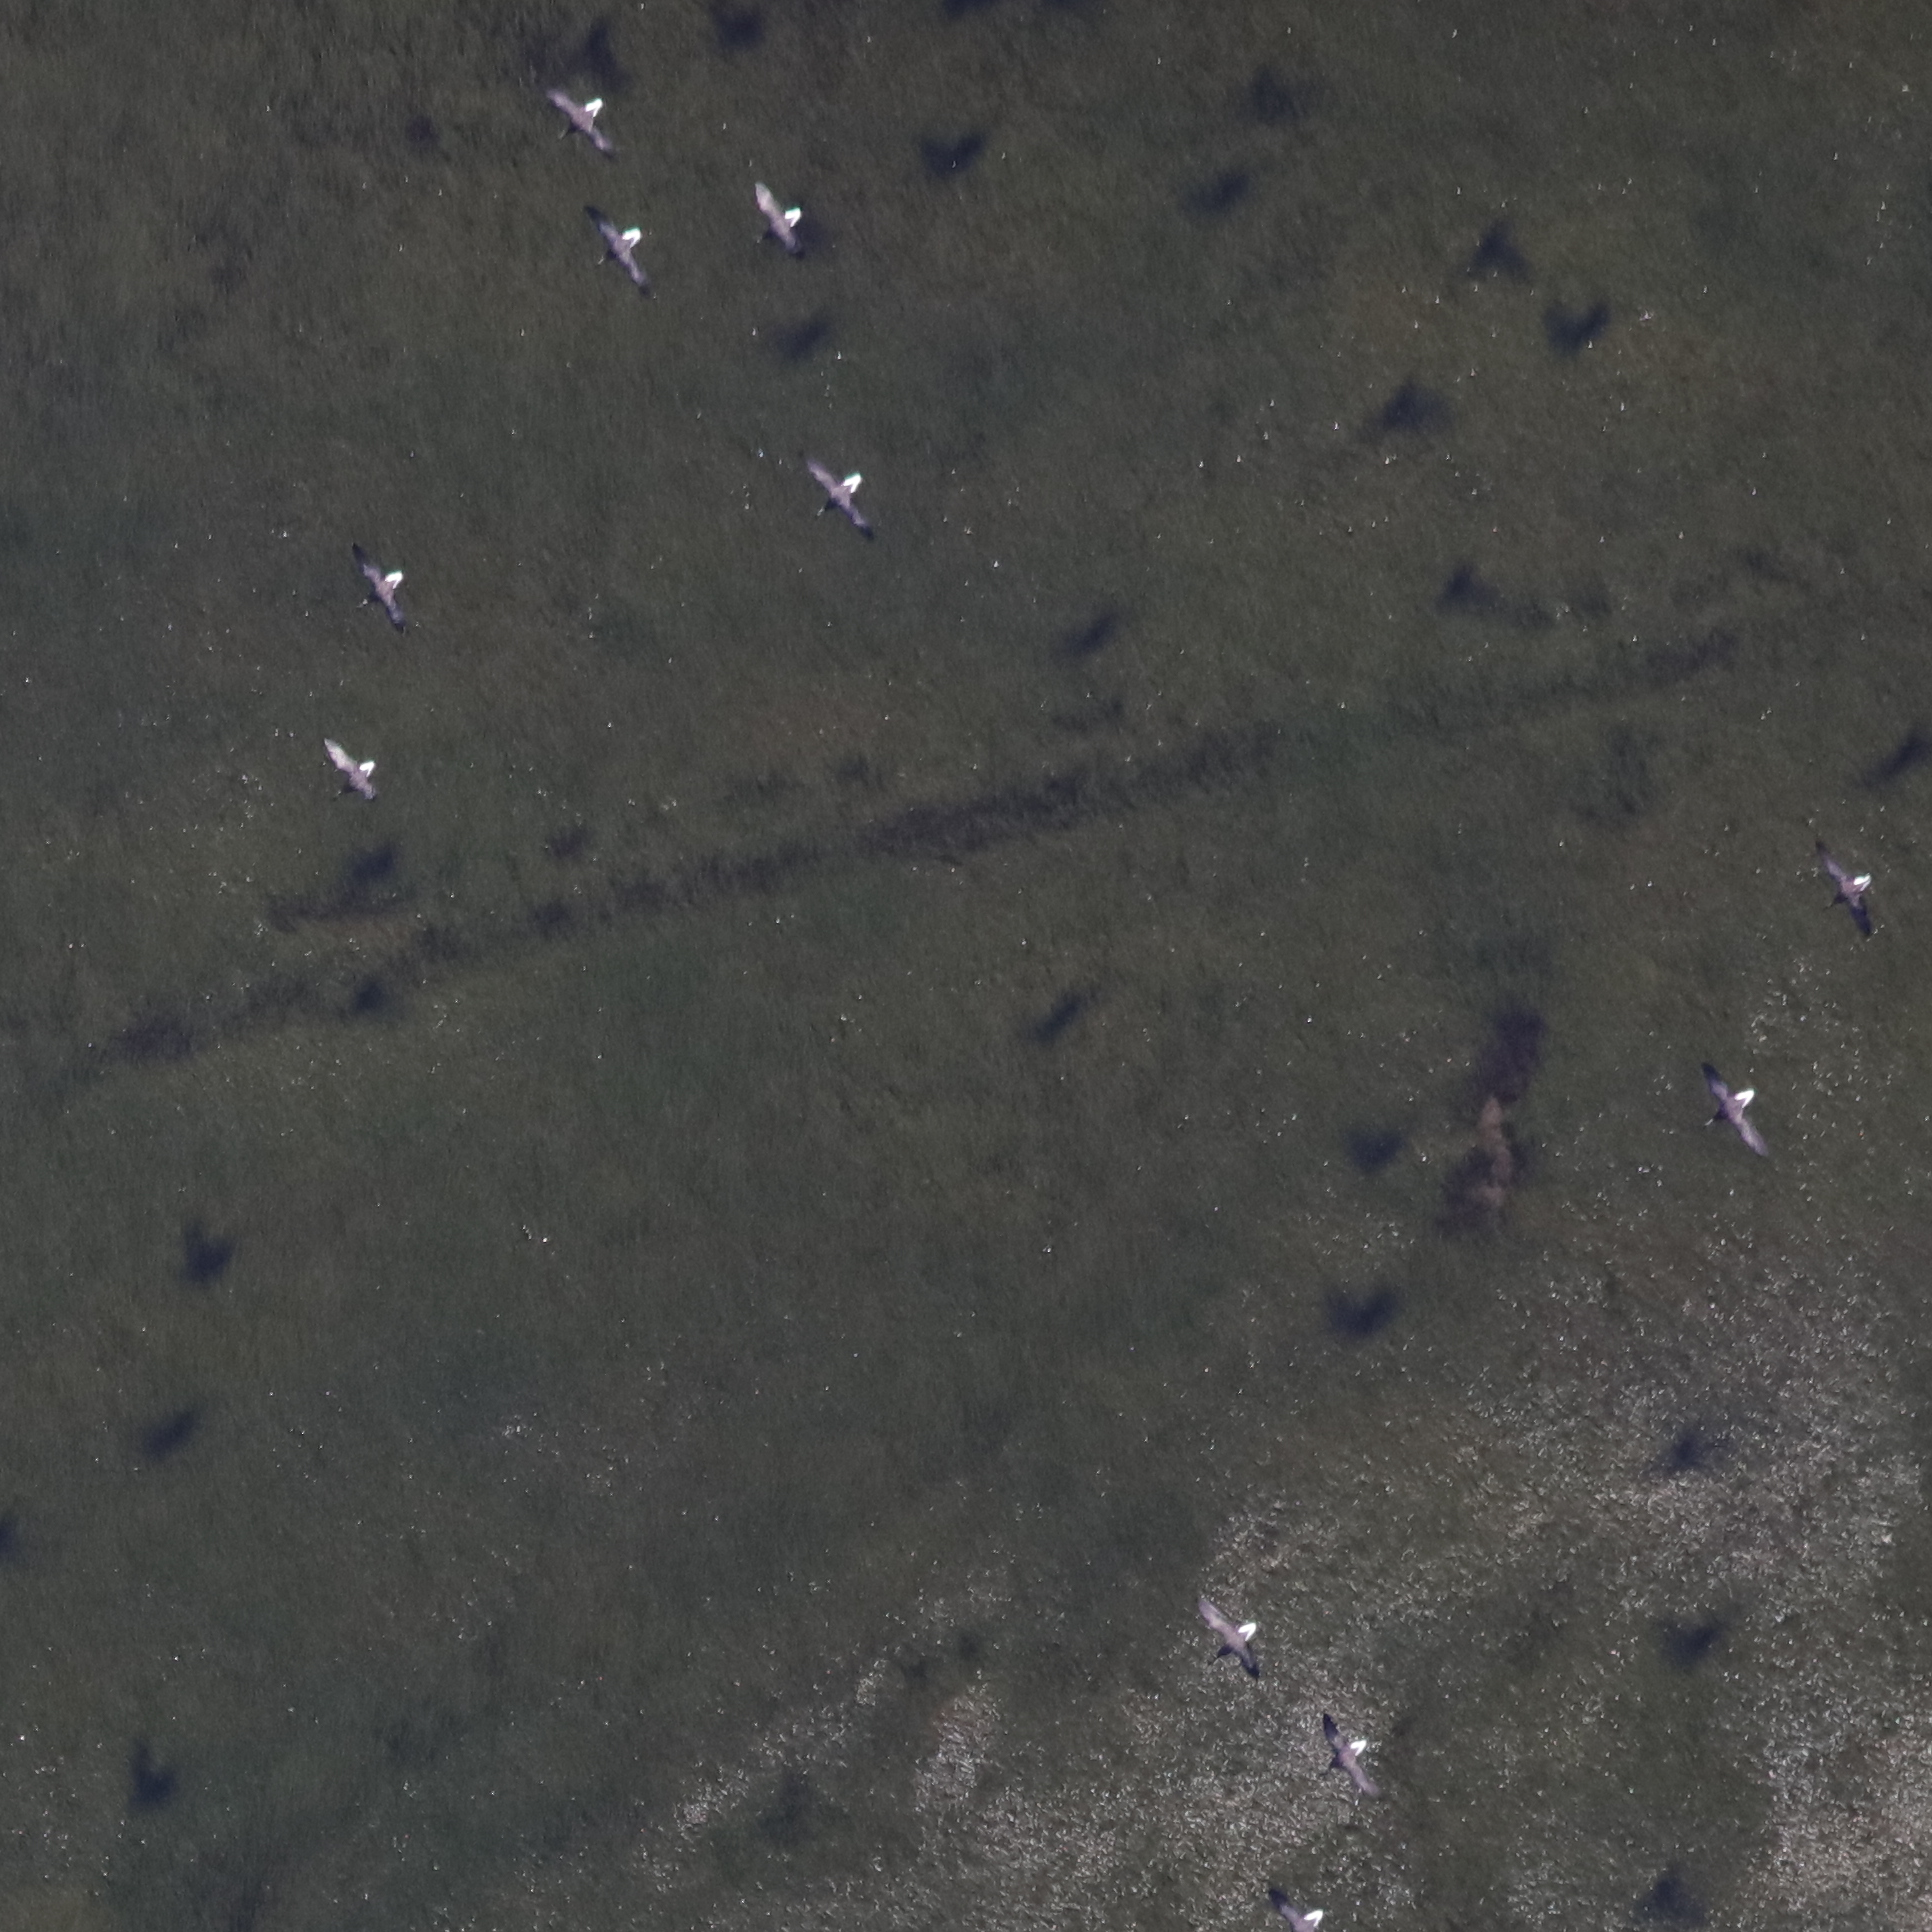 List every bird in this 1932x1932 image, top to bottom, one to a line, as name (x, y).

brant (592, 132)
brant (785, 233)
brant (635, 253)
brant (853, 505)
brant (392, 582)
brant (340, 776)
brant (1835, 896)
brant (1732, 1114)
brant (1218, 1643)
brant (1345, 1764)
brant (1308, 1929)